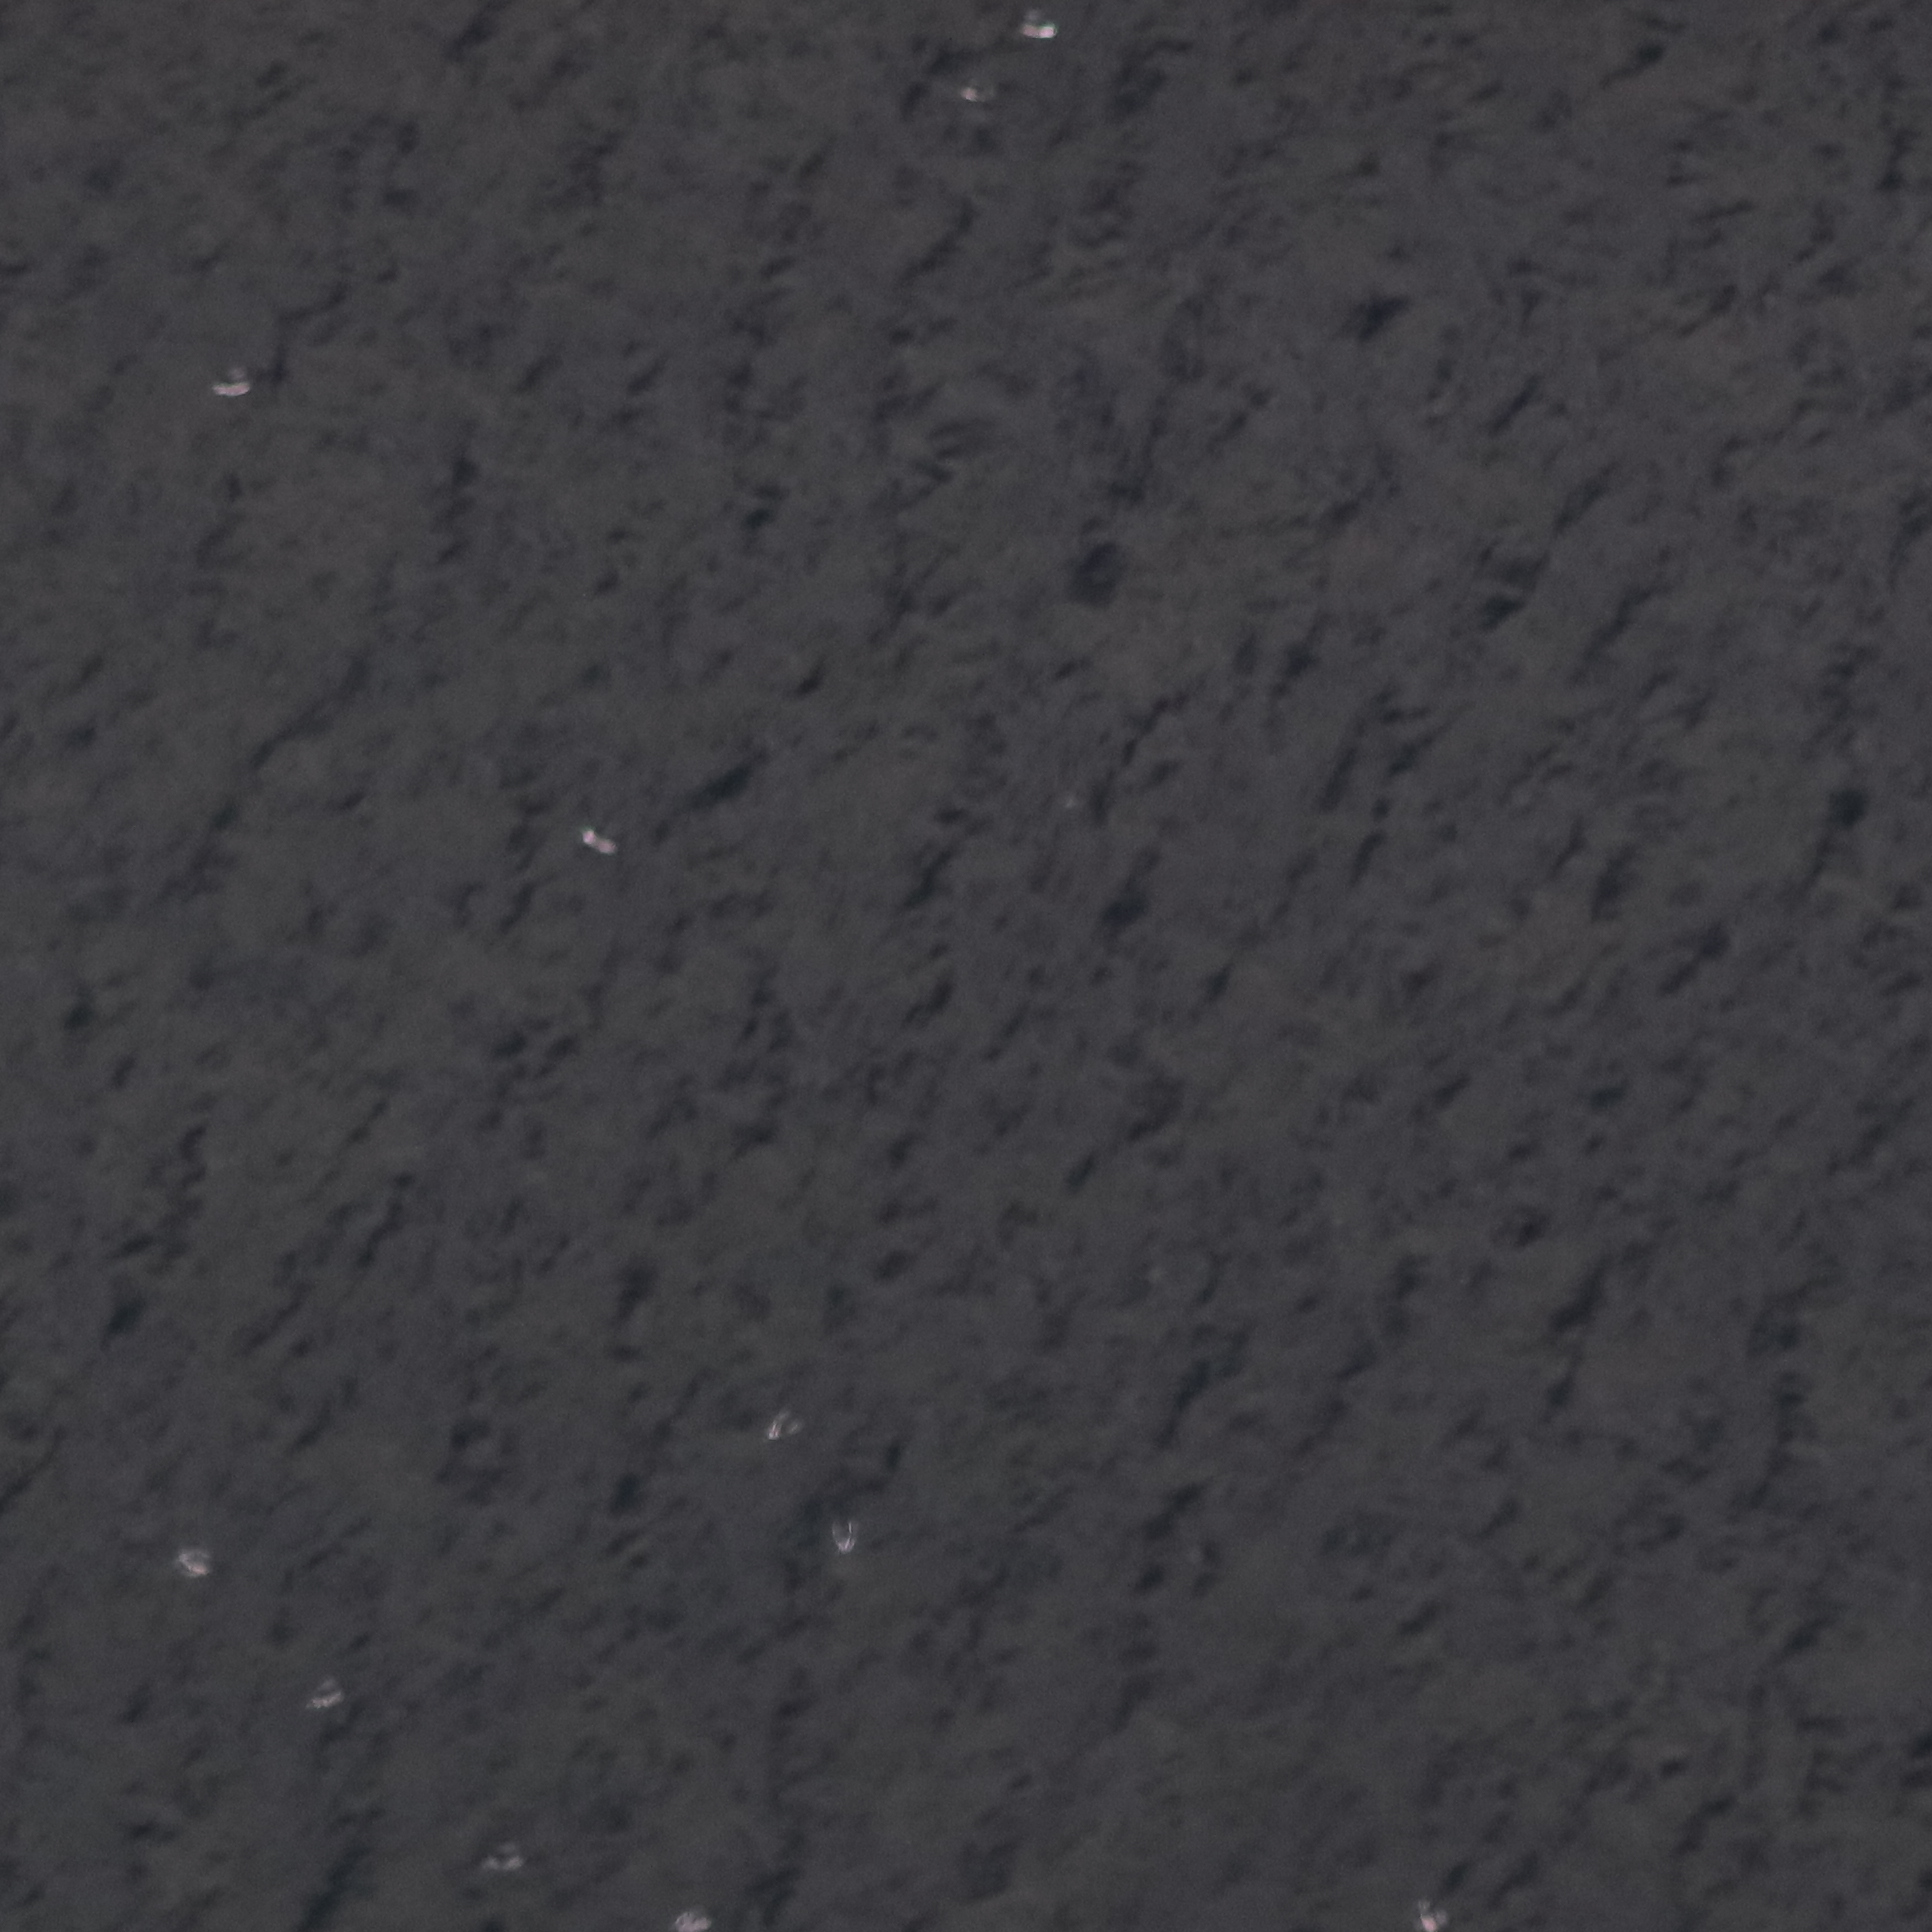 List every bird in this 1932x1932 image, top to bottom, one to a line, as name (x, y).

brant (1037, 24)
brant (980, 87)
brant (230, 380)
brant (599, 839)
brant (787, 1421)
brant (843, 1532)
brant (201, 1563)
brant (325, 1692)
brant (507, 1856)
brant (1436, 1917)
brant (699, 1924)